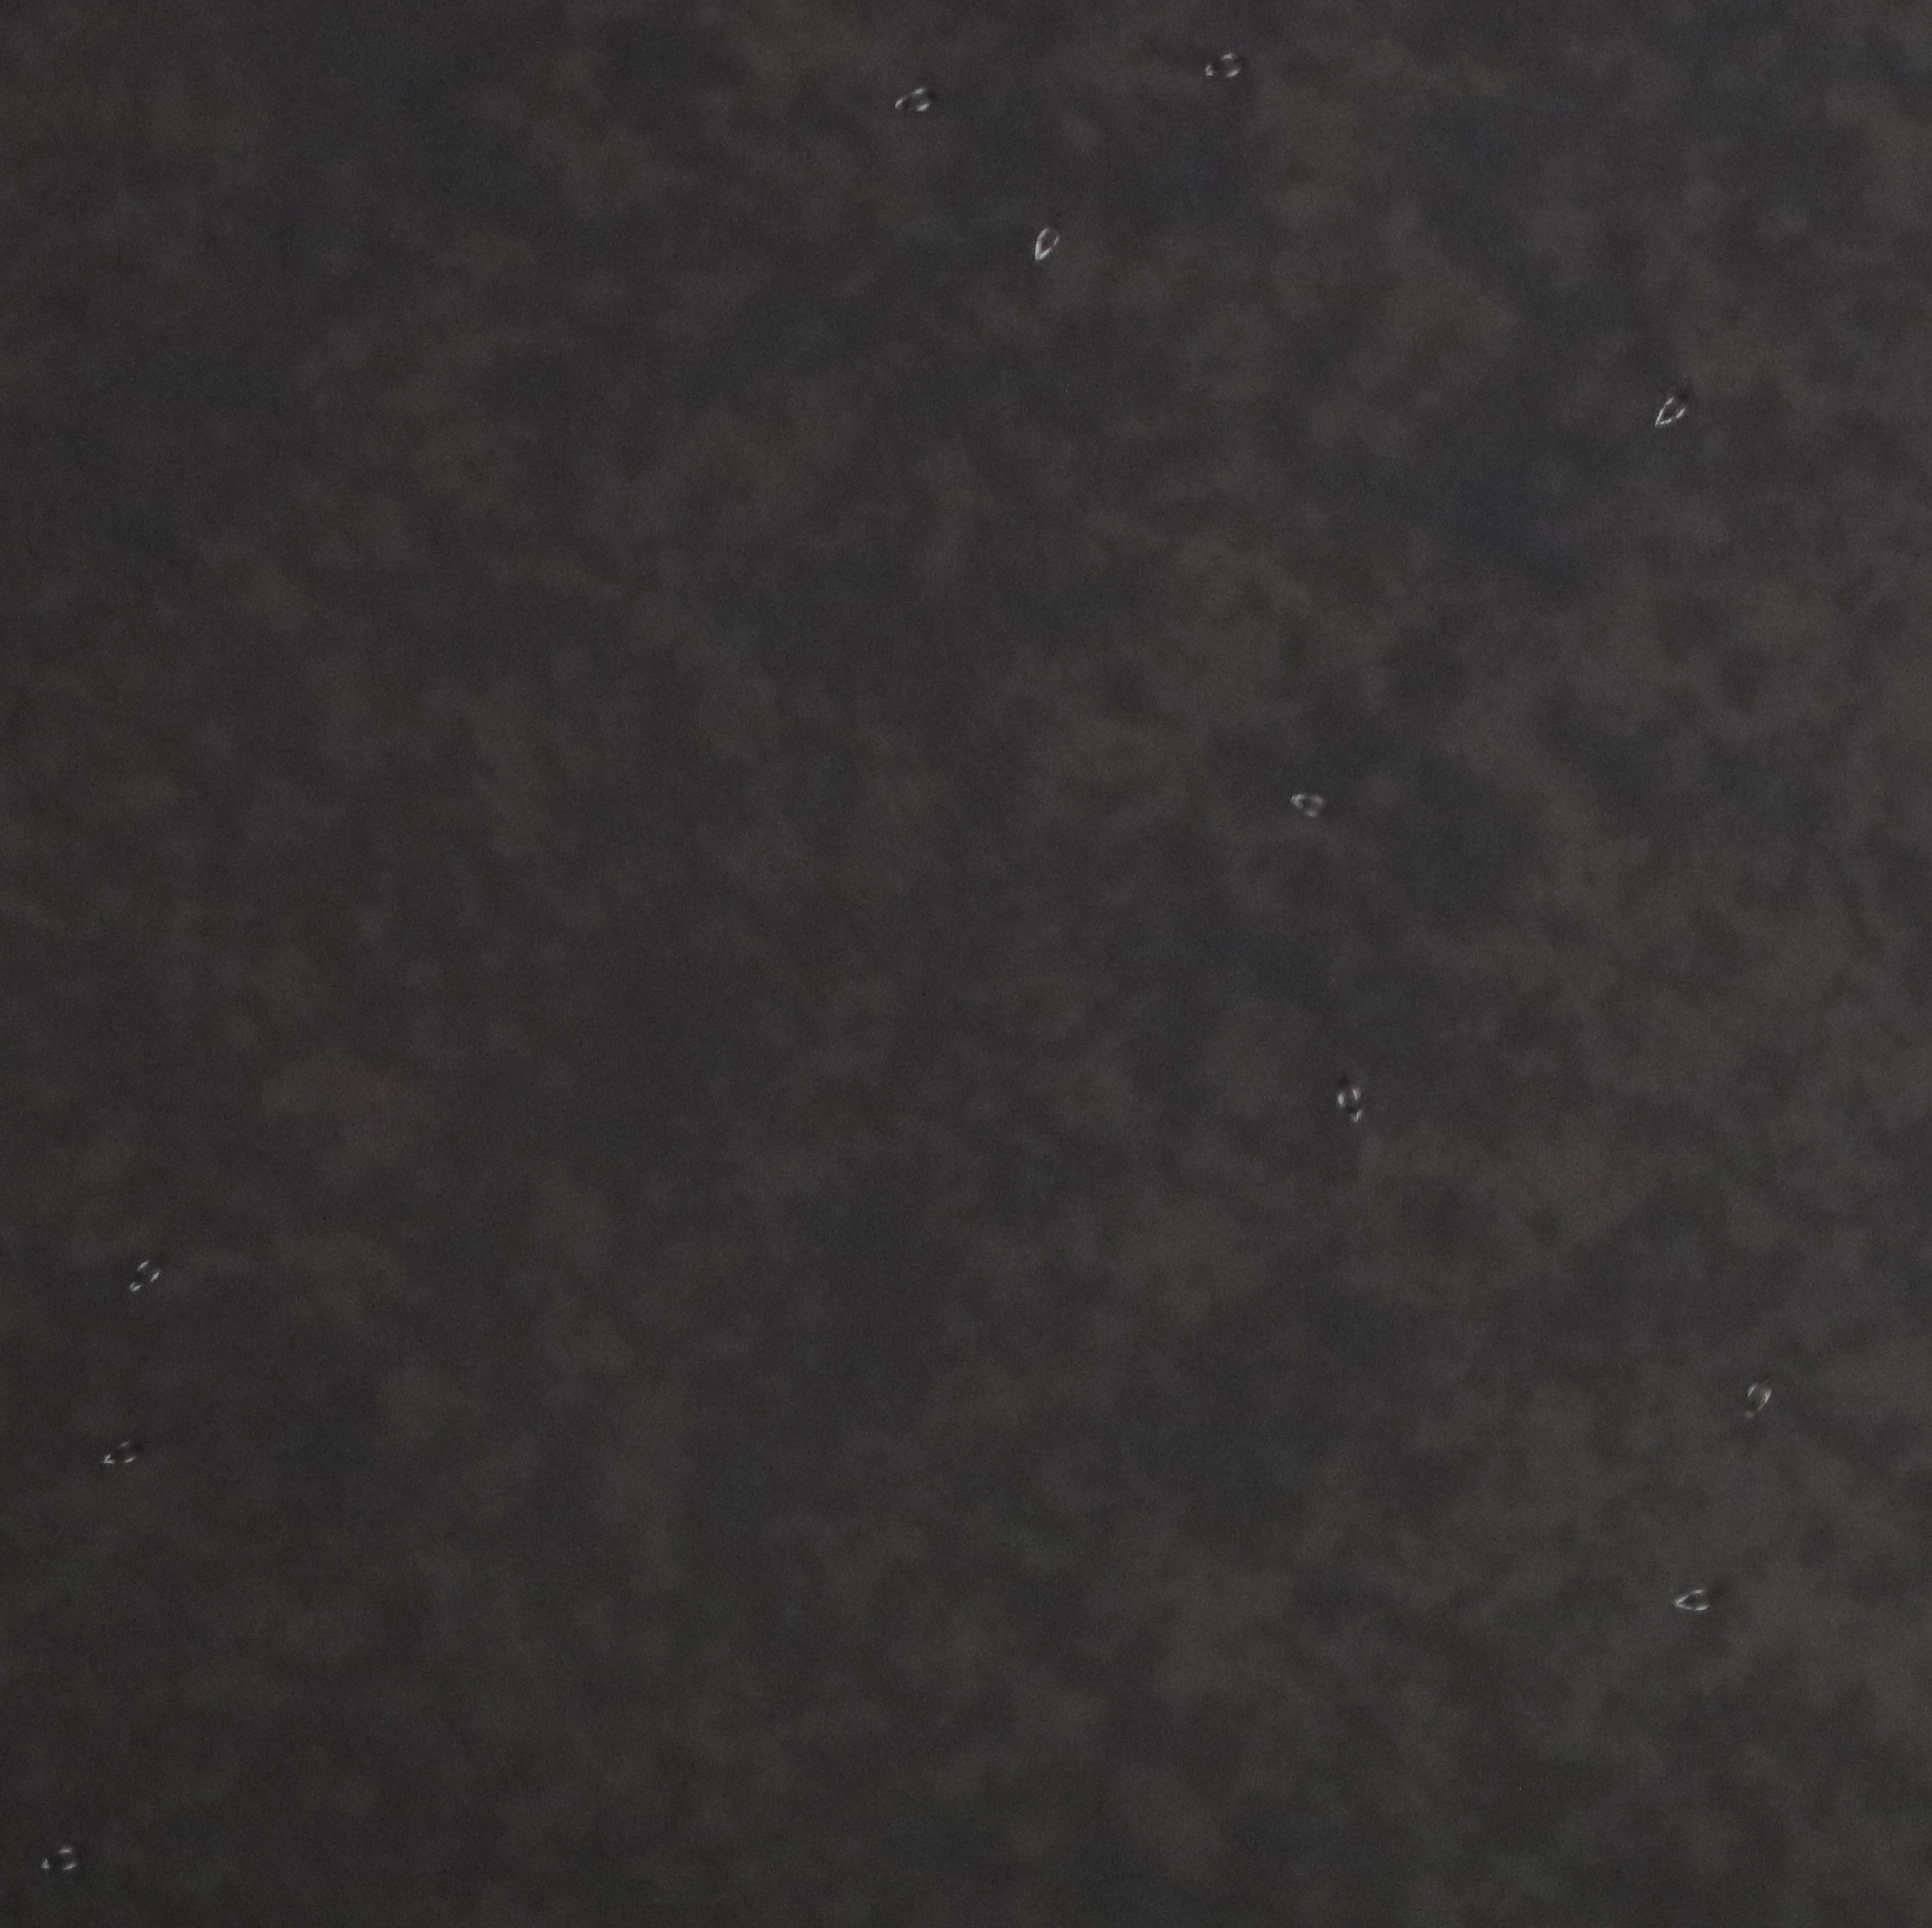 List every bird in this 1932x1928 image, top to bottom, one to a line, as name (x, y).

brant (1227, 66)
brant (915, 100)
brant (1048, 240)
brant (1672, 411)
brant (1309, 805)
brant (1351, 1101)
brant (148, 1275)
brant (1758, 1398)
brant (122, 1453)
brant (1695, 1602)
brant (62, 1861)